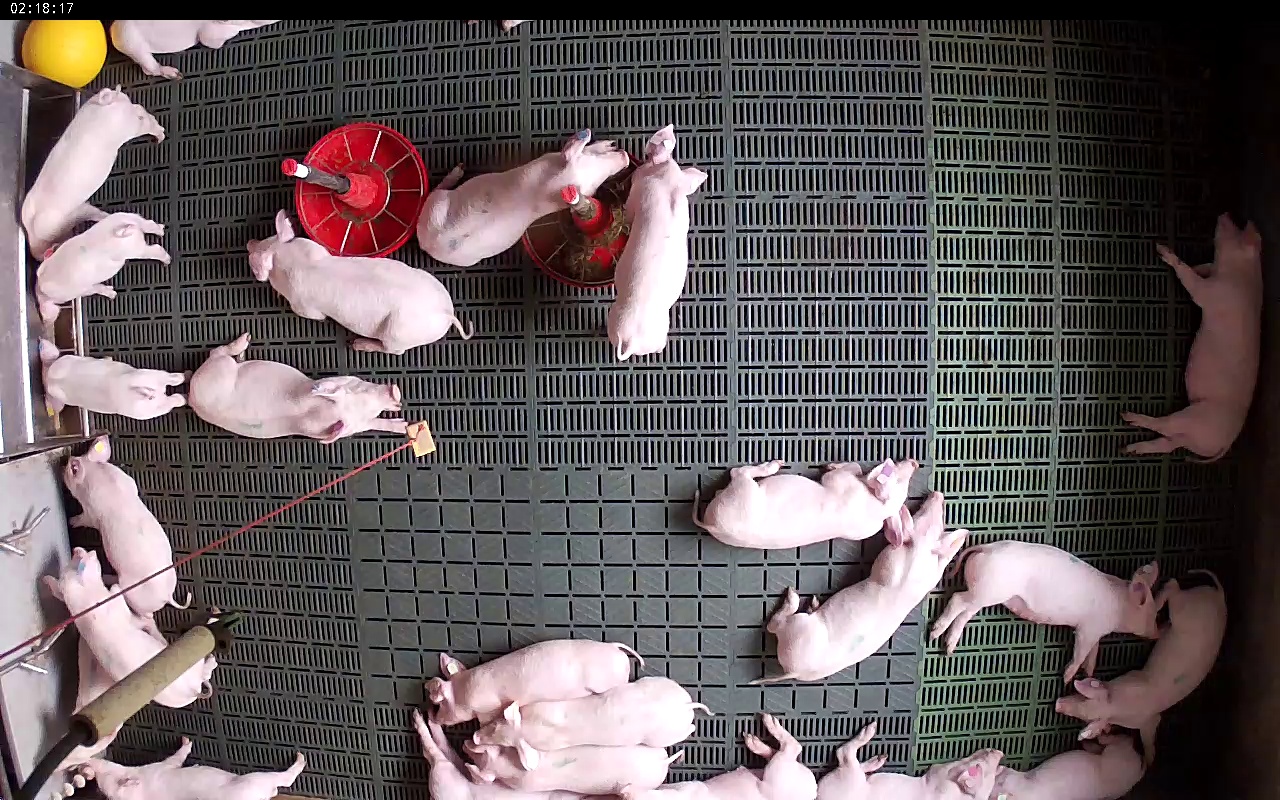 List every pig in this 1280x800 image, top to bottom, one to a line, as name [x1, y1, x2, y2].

pig [109, 19, 279, 83]
pig [20, 86, 165, 263]
pig [606, 124, 708, 362]
pig [418, 129, 630, 269]
pig [1123, 210, 1262, 462]
pig [248, 211, 473, 355]
pig [38, 214, 173, 327]
pig [189, 334, 410, 446]
pig [38, 341, 191, 420]
pig [62, 435, 192, 617]
pig [691, 457, 920, 548]
pig [751, 490, 968, 689]
pig [932, 538, 1161, 685]
pig [40, 548, 222, 708]
pig [1057, 568, 1229, 767]
pig [34, 613, 168, 774]
pig [427, 639, 646, 726]
pig [473, 677, 717, 771]
pig [409, 706, 587, 799]
pig [615, 712, 818, 799]
pig [818, 722, 1005, 799]
pig [989, 734, 1146, 799]
pig [82, 739, 307, 799]
pig [461, 739, 683, 795]